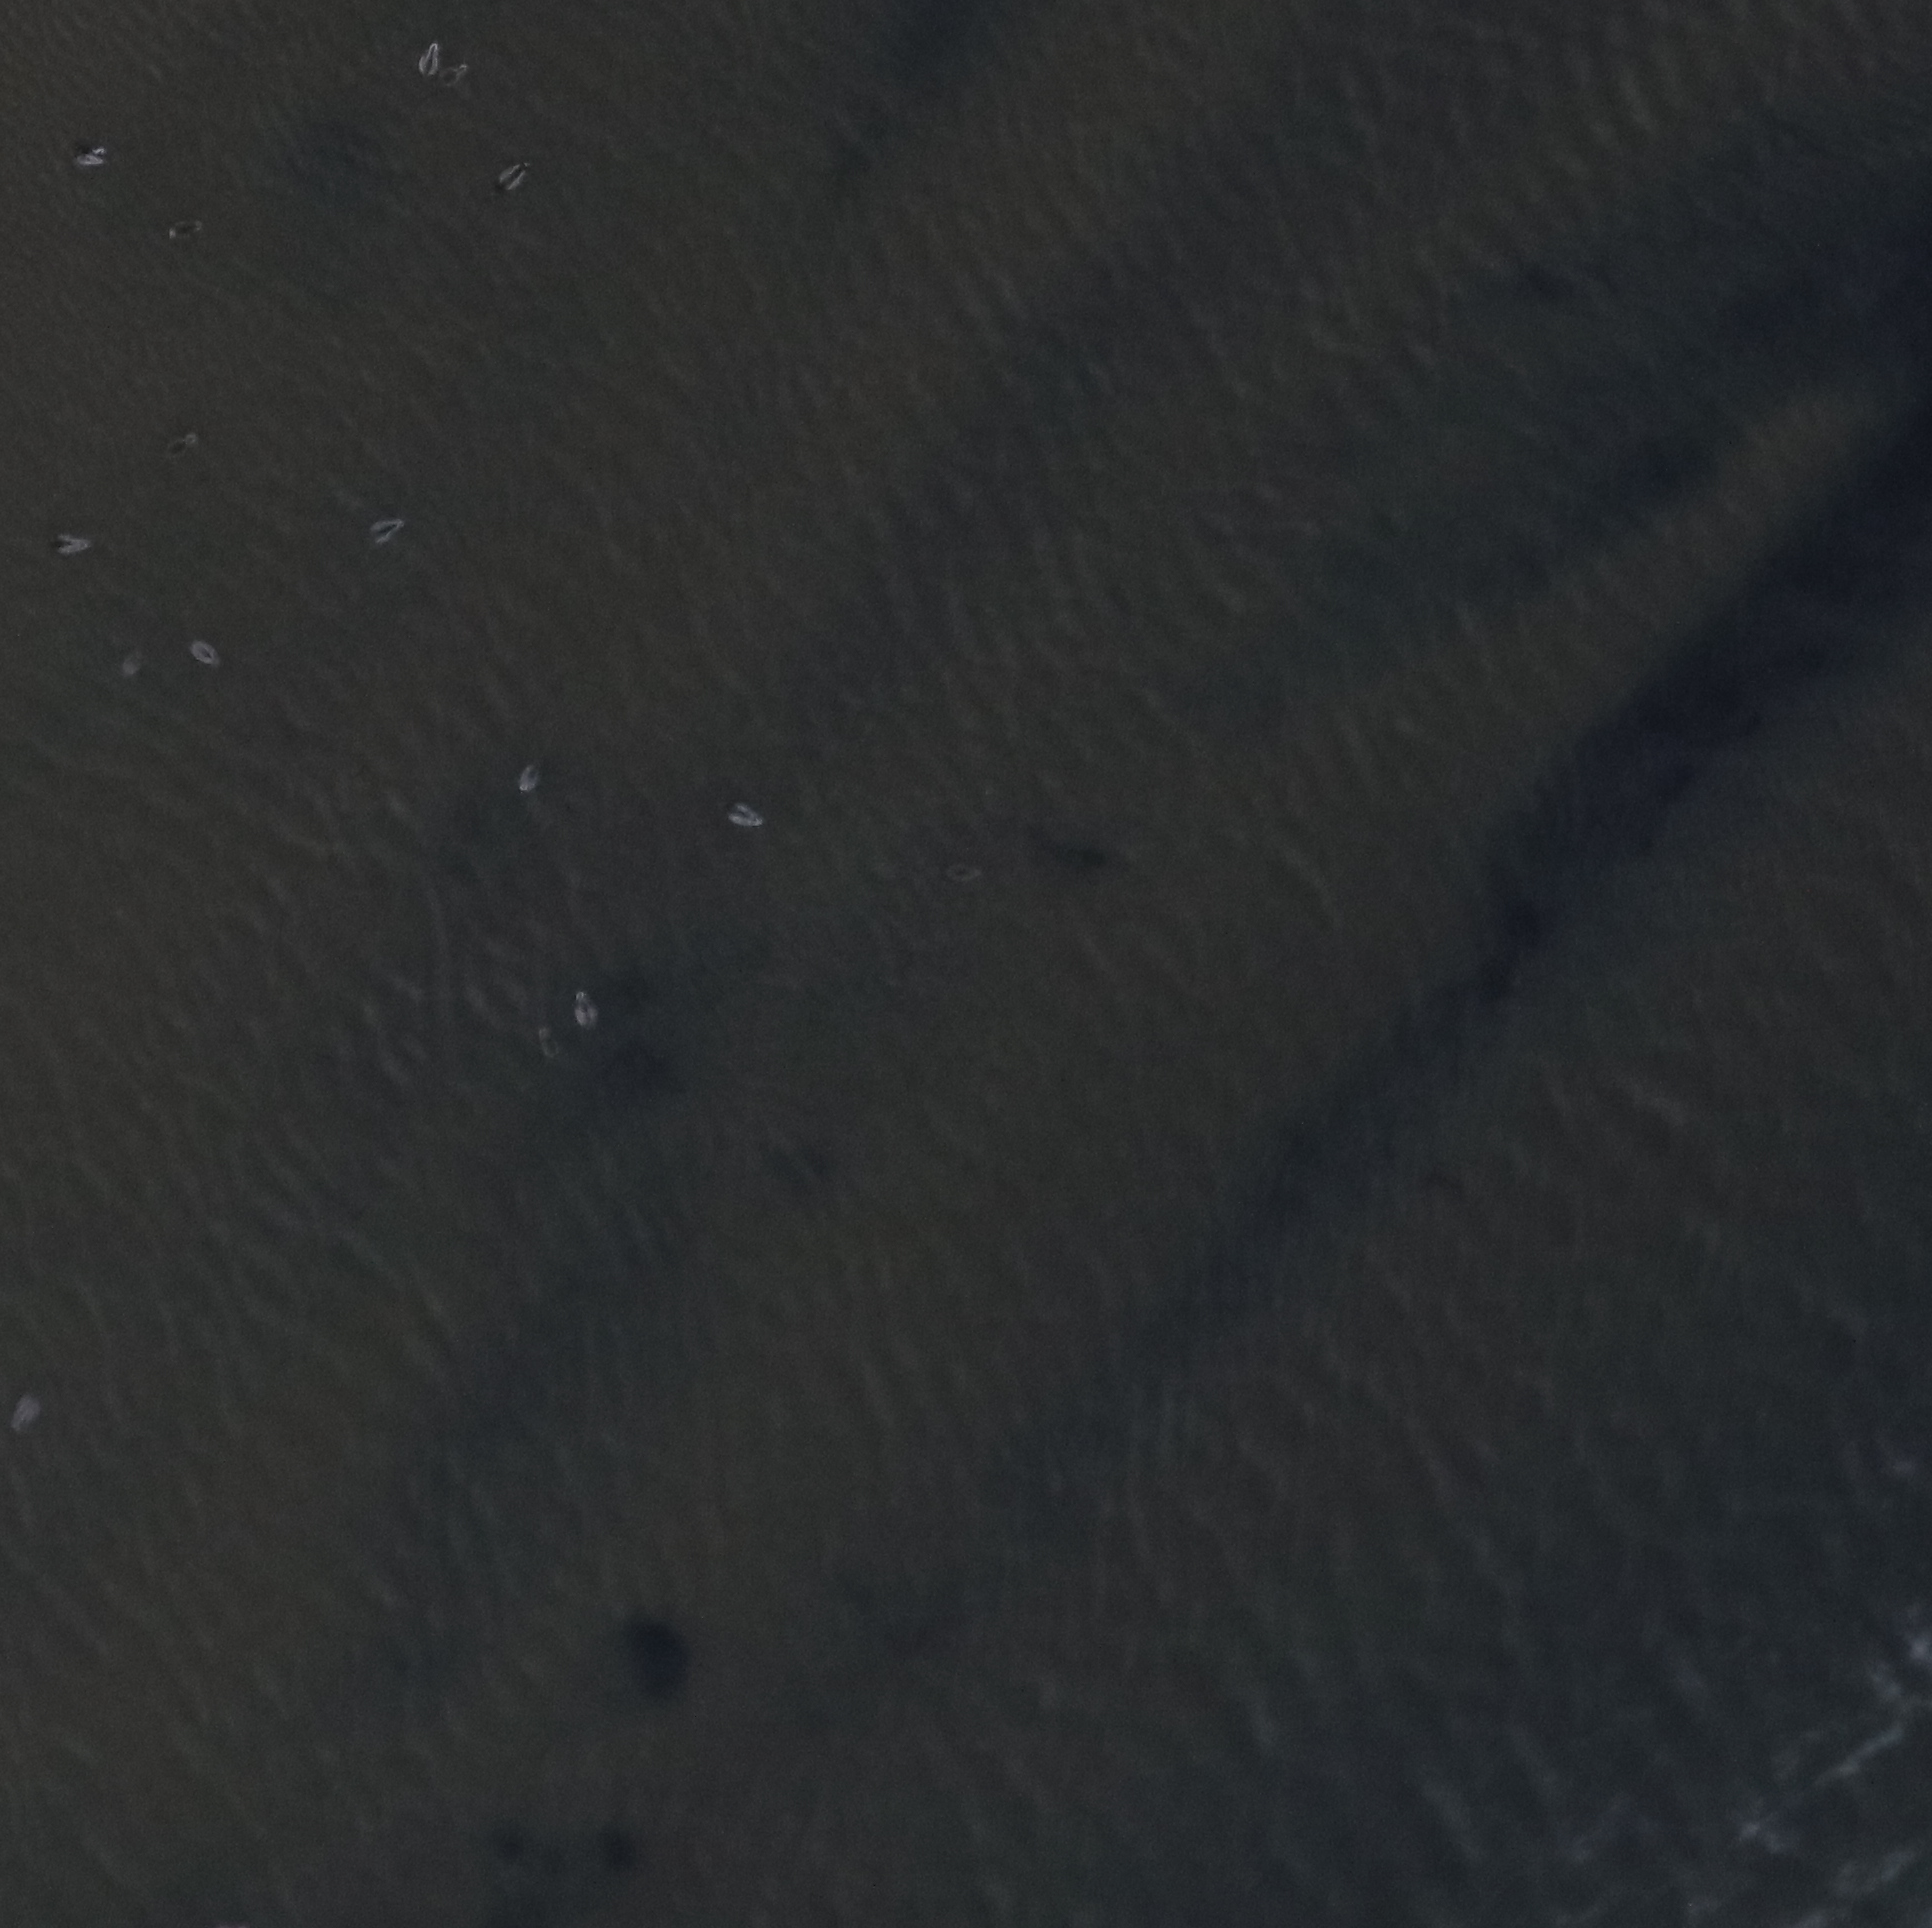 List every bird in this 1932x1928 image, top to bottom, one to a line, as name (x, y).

other bird (431, 61)
other bird (450, 76)
other bird (90, 159)
other bird (513, 174)
other bird (186, 229)
other bird (175, 448)
other bird (384, 530)
other bird (71, 545)
other bird (198, 652)
other bird (129, 658)
other bird (524, 778)
other bird (736, 815)
other bird (960, 872)
other bird (588, 1022)
other bird (545, 1049)
other bird (27, 1411)